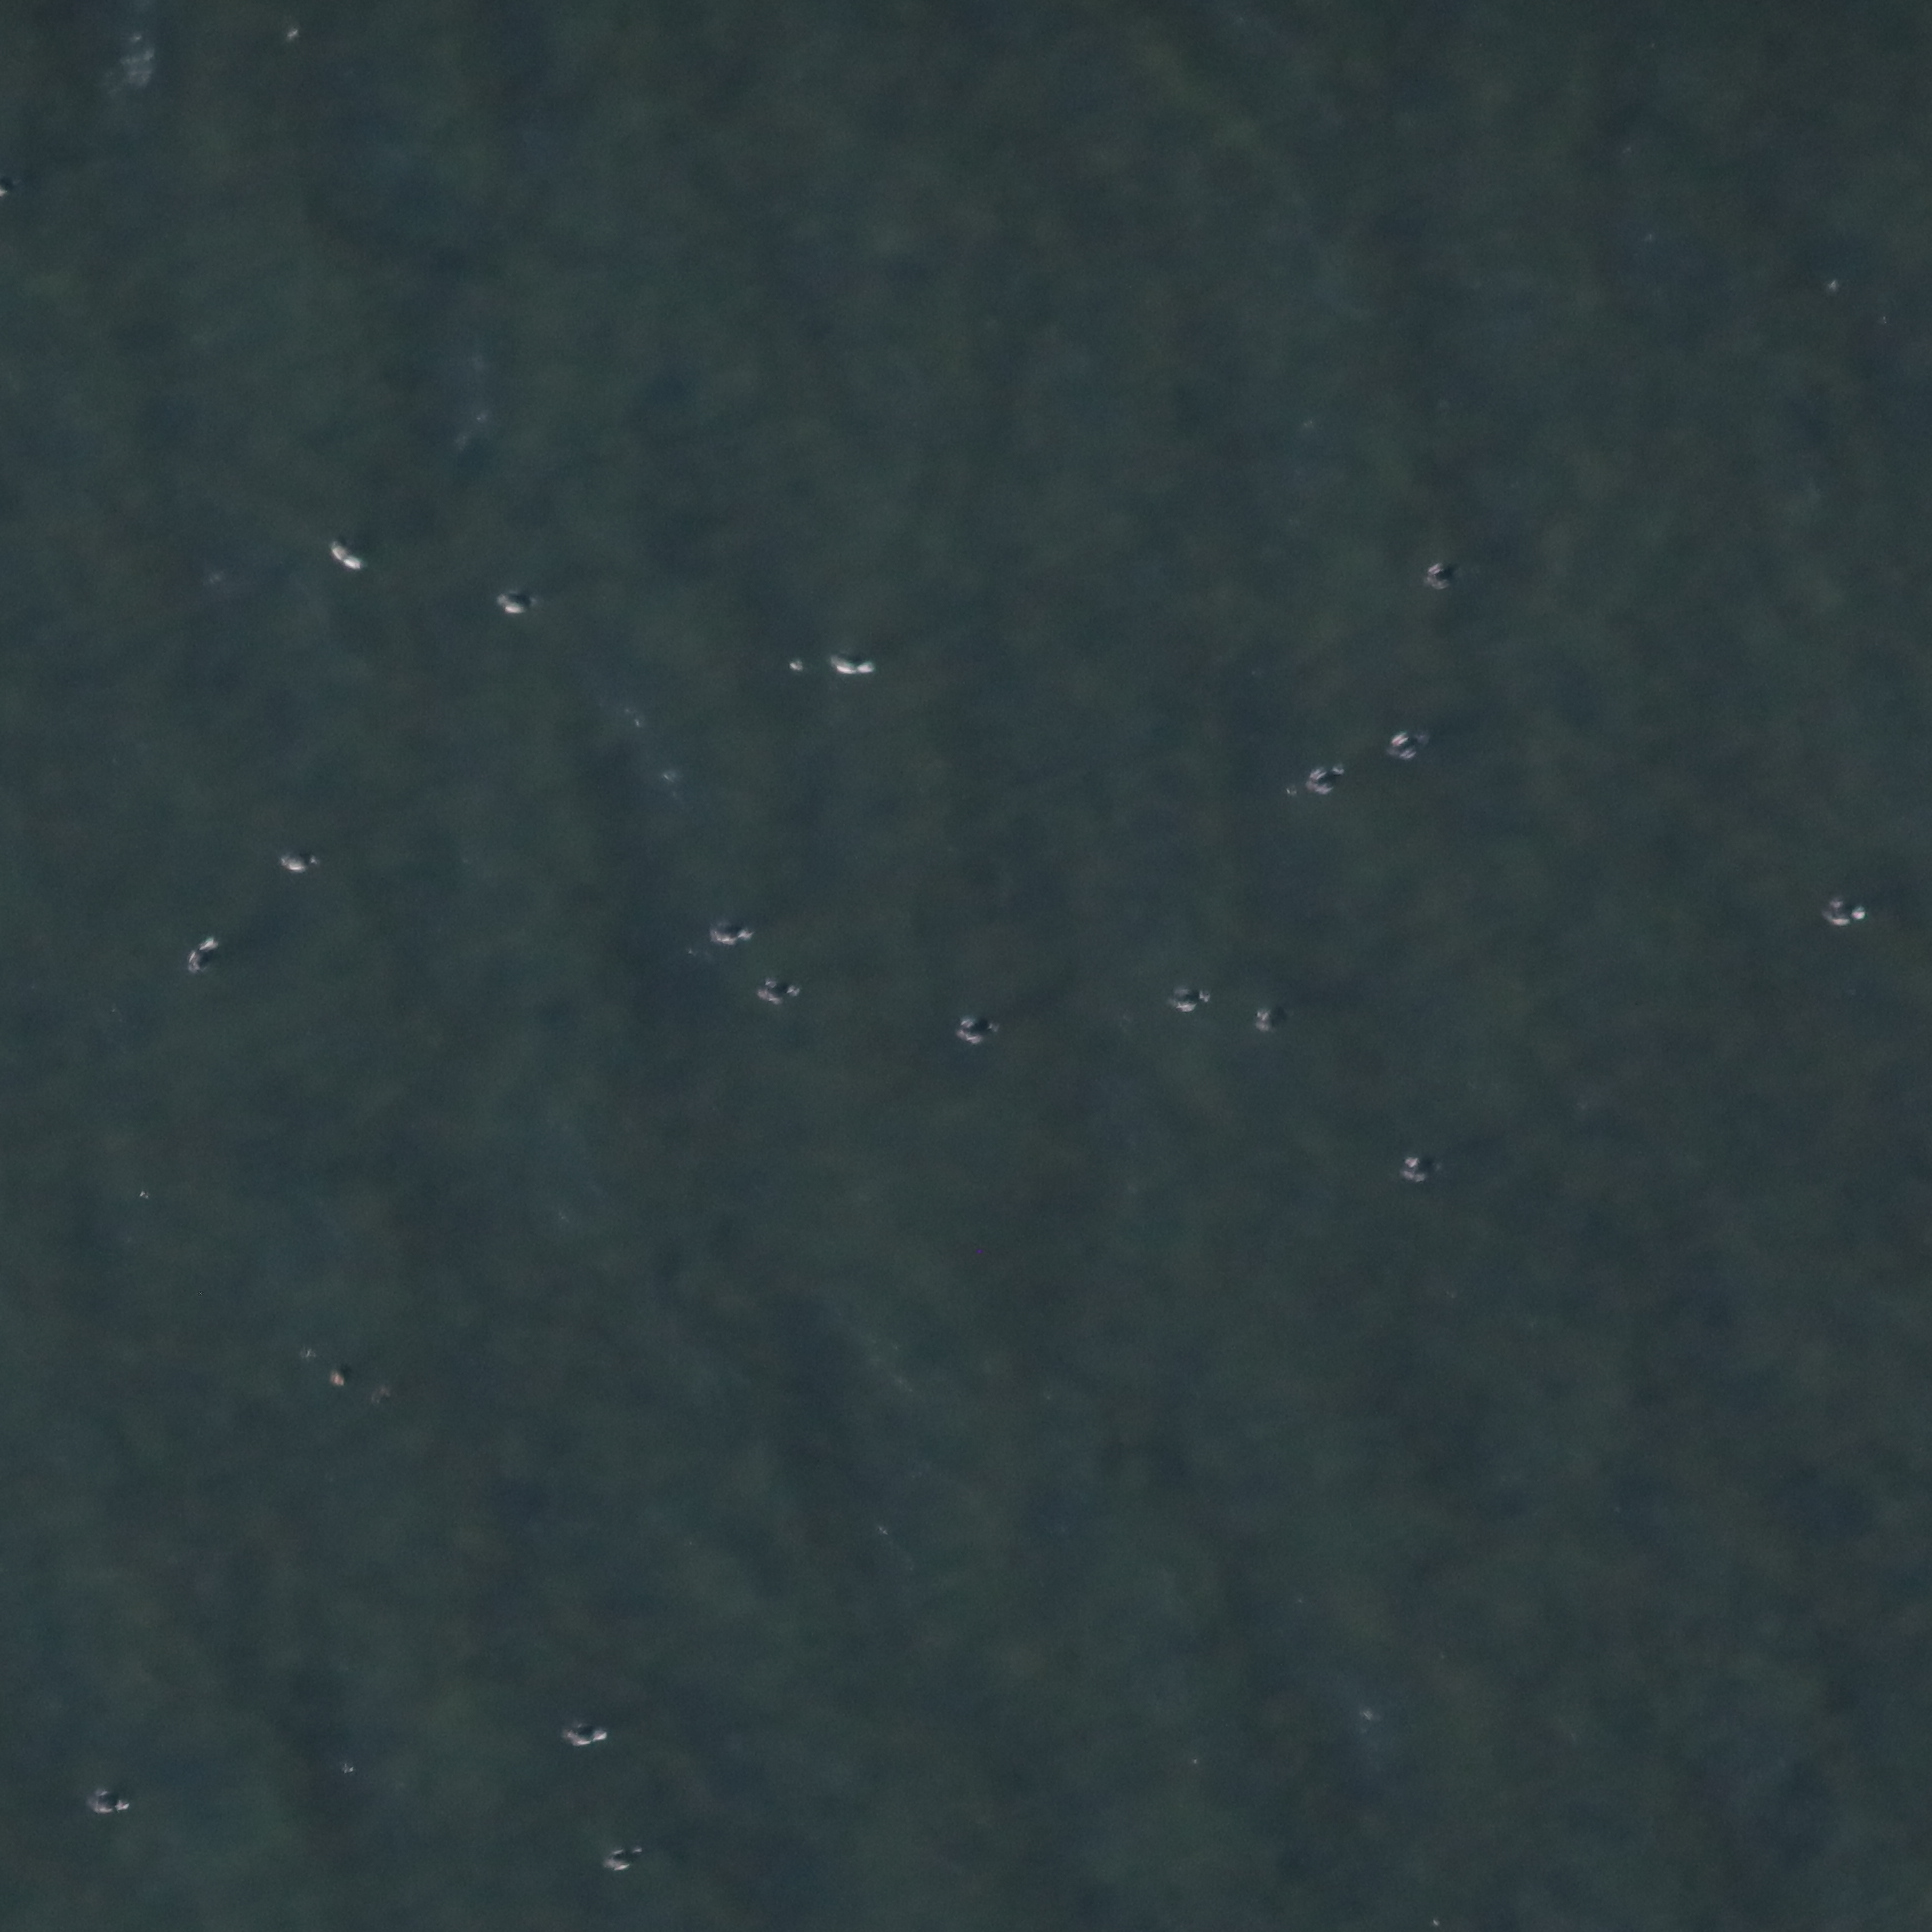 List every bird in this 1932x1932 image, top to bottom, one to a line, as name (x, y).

brant (2, 182)
brant (342, 553)
brant (1445, 570)
brant (518, 603)
brant (851, 660)
brant (1415, 741)
brant (1328, 775)
brant (297, 862)
brant (1841, 910)
brant (735, 935)
brant (202, 954)
brant (780, 988)
brant (1191, 996)
brant (1268, 1016)
brant (981, 1022)
brant (1419, 1168)
other bird (338, 1373)
other bird (385, 1393)
brant (585, 1732)
brant (106, 1800)
brant (621, 1858)